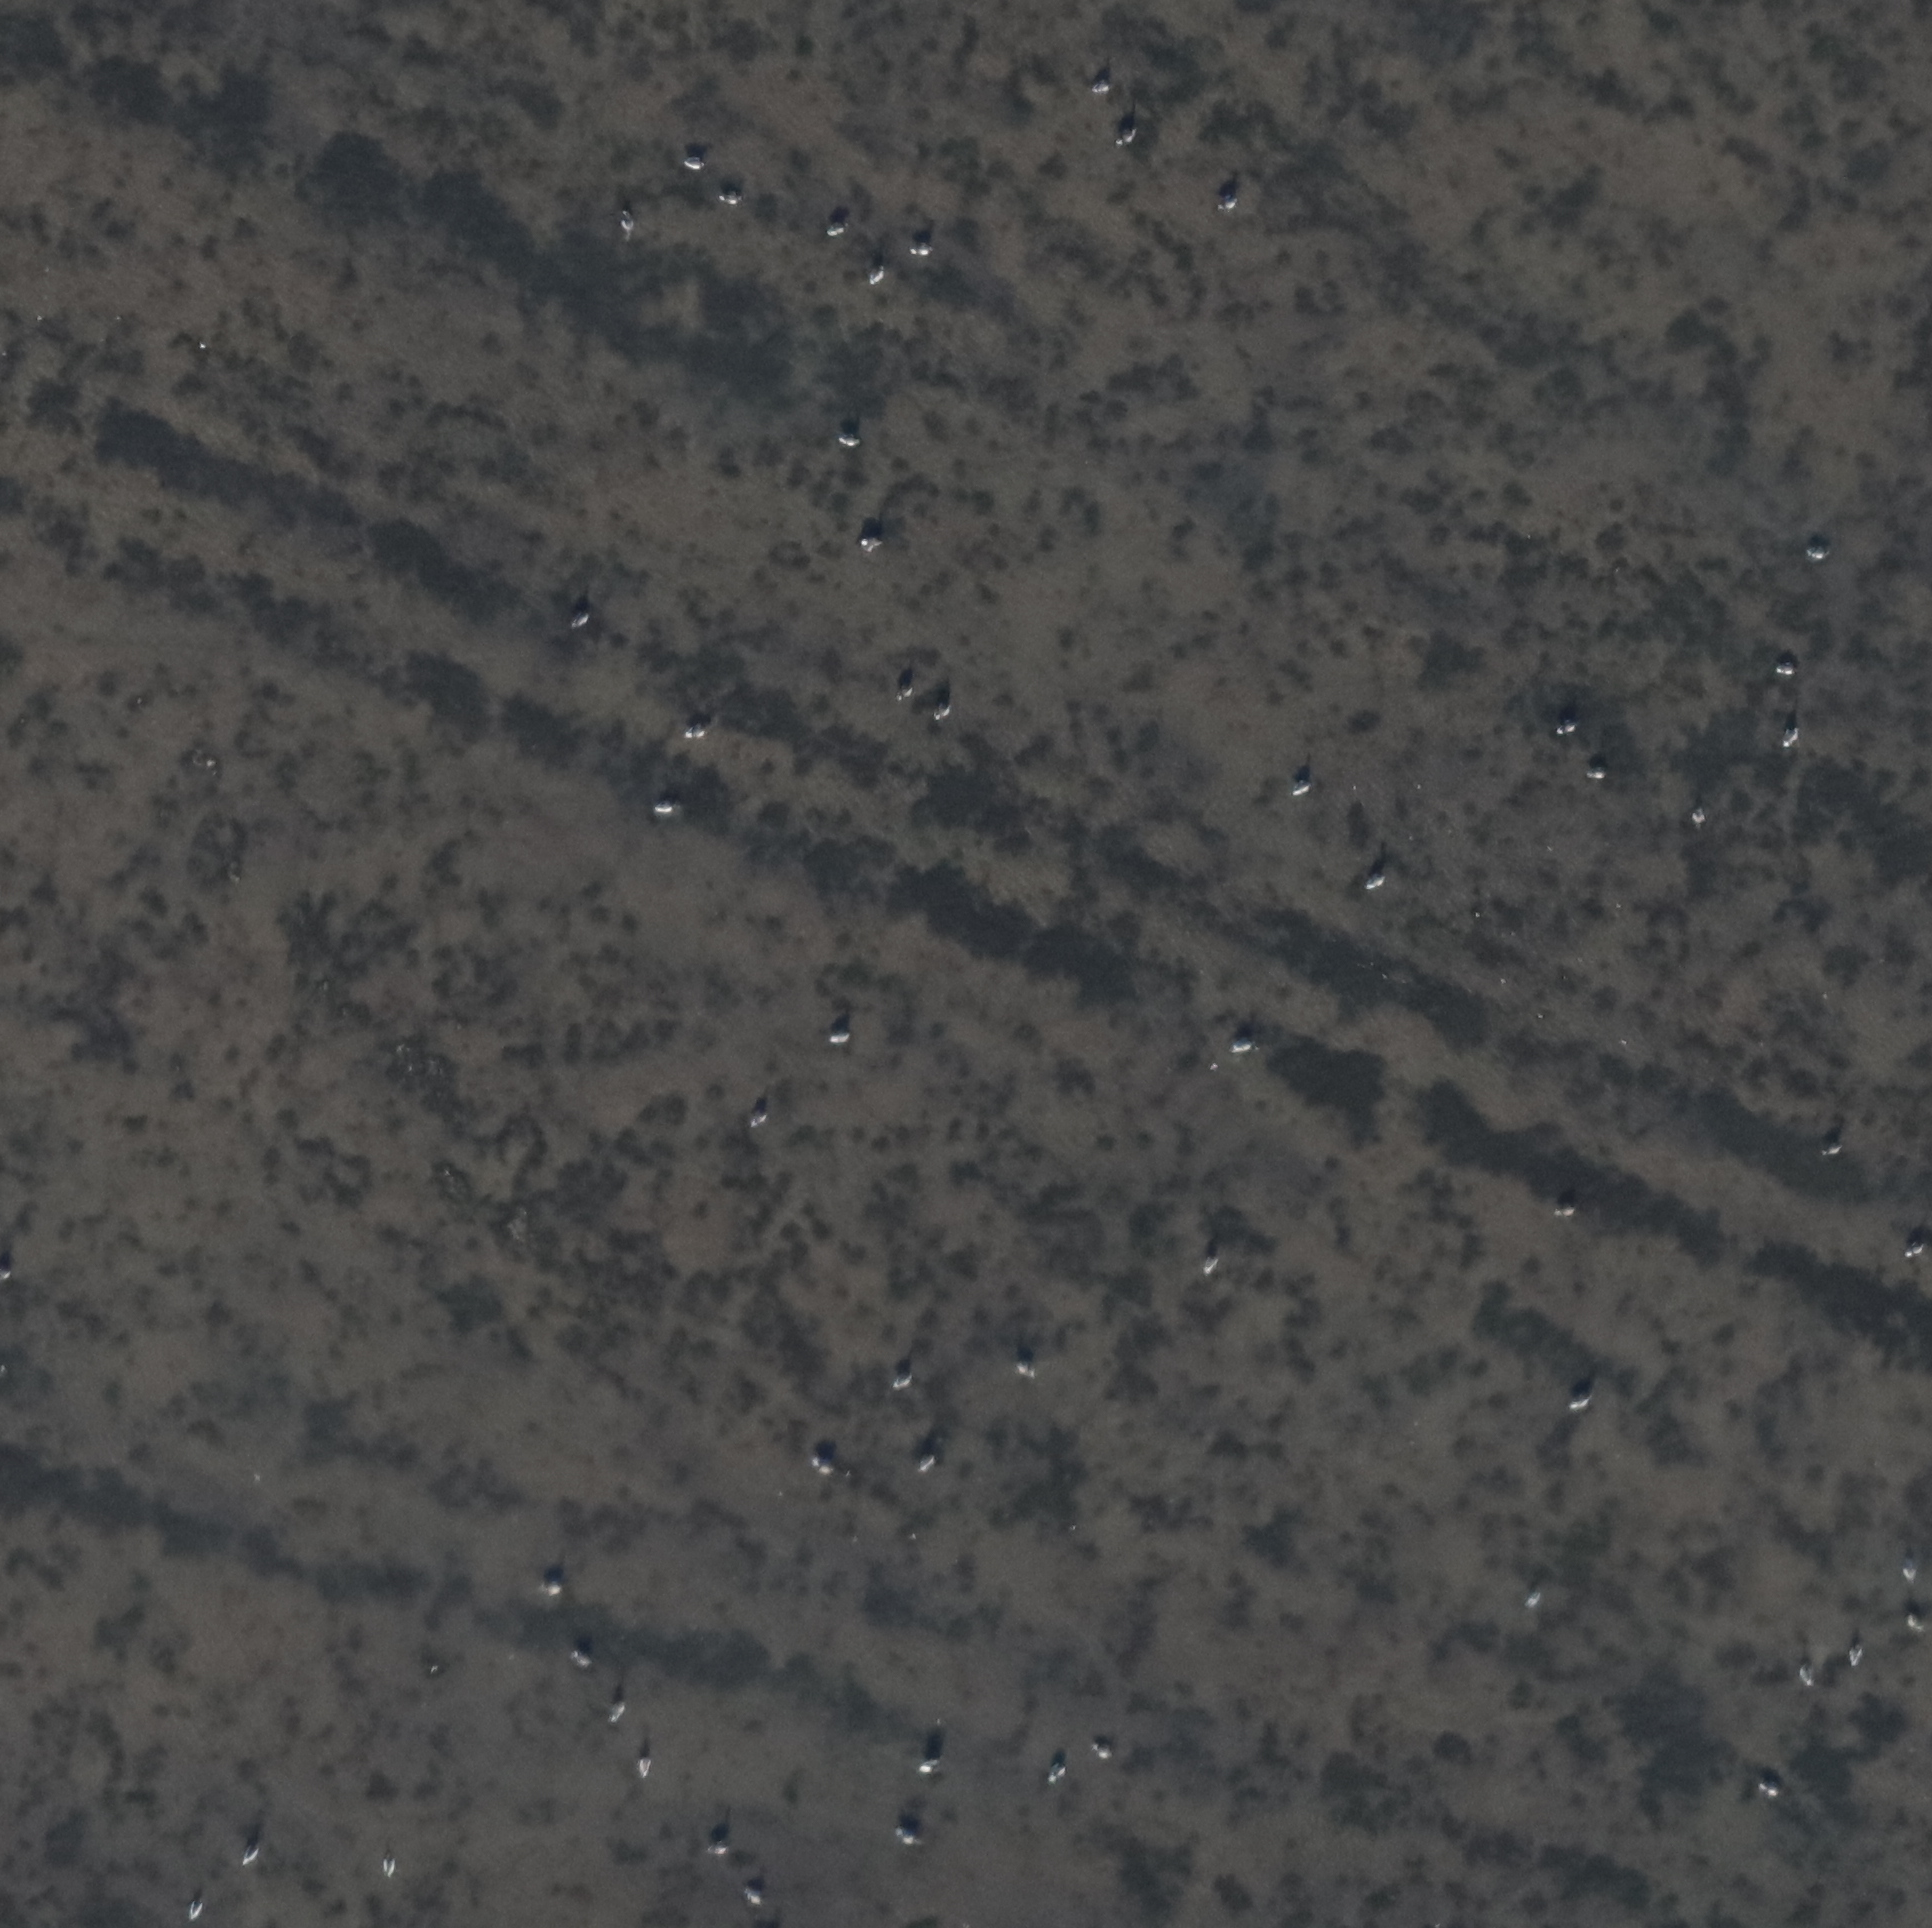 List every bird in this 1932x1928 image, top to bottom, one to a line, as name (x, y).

brant (1102, 87)
brant (1127, 134)
brant (694, 162)
brant (730, 197)
brant (1227, 203)
brant (627, 225)
brant (837, 228)
brant (922, 248)
brant (875, 274)
brant (849, 438)
brant (870, 542)
brant (1819, 552)
brant (580, 619)
brant (1787, 668)
brant (903, 692)
brant (941, 709)
brant (1568, 727)
brant (698, 729)
brant (1789, 736)
brant (1599, 771)
brant (1301, 787)
brant (663, 808)
brant (1700, 816)
brant (1374, 881)
brant (839, 1037)
brant (1244, 1043)
brant (753, 1116)
brant (1833, 1148)
brant (1566, 1209)
brant (1914, 1249)
brant (1211, 1263)
brant (2, 1274)
brant (1025, 1367)
brant (902, 1379)
brant (1581, 1399)
brant (928, 1461)
brant (825, 1467)
brant (1906, 1568)
brant (551, 1588)
brant (1531, 1600)
brant (1914, 1621)
brant (1854, 1654)
brant (584, 1660)
brant (1805, 1671)
brant (617, 1709)
brant (1104, 1749)
brant (645, 1766)
brant (928, 1766)
brant (1057, 1771)
brant (1768, 1789)
brant (908, 1836)
brant (720, 1848)
brant (251, 1852)
brant (390, 1865)
brant (753, 1896)
brant (195, 1907)